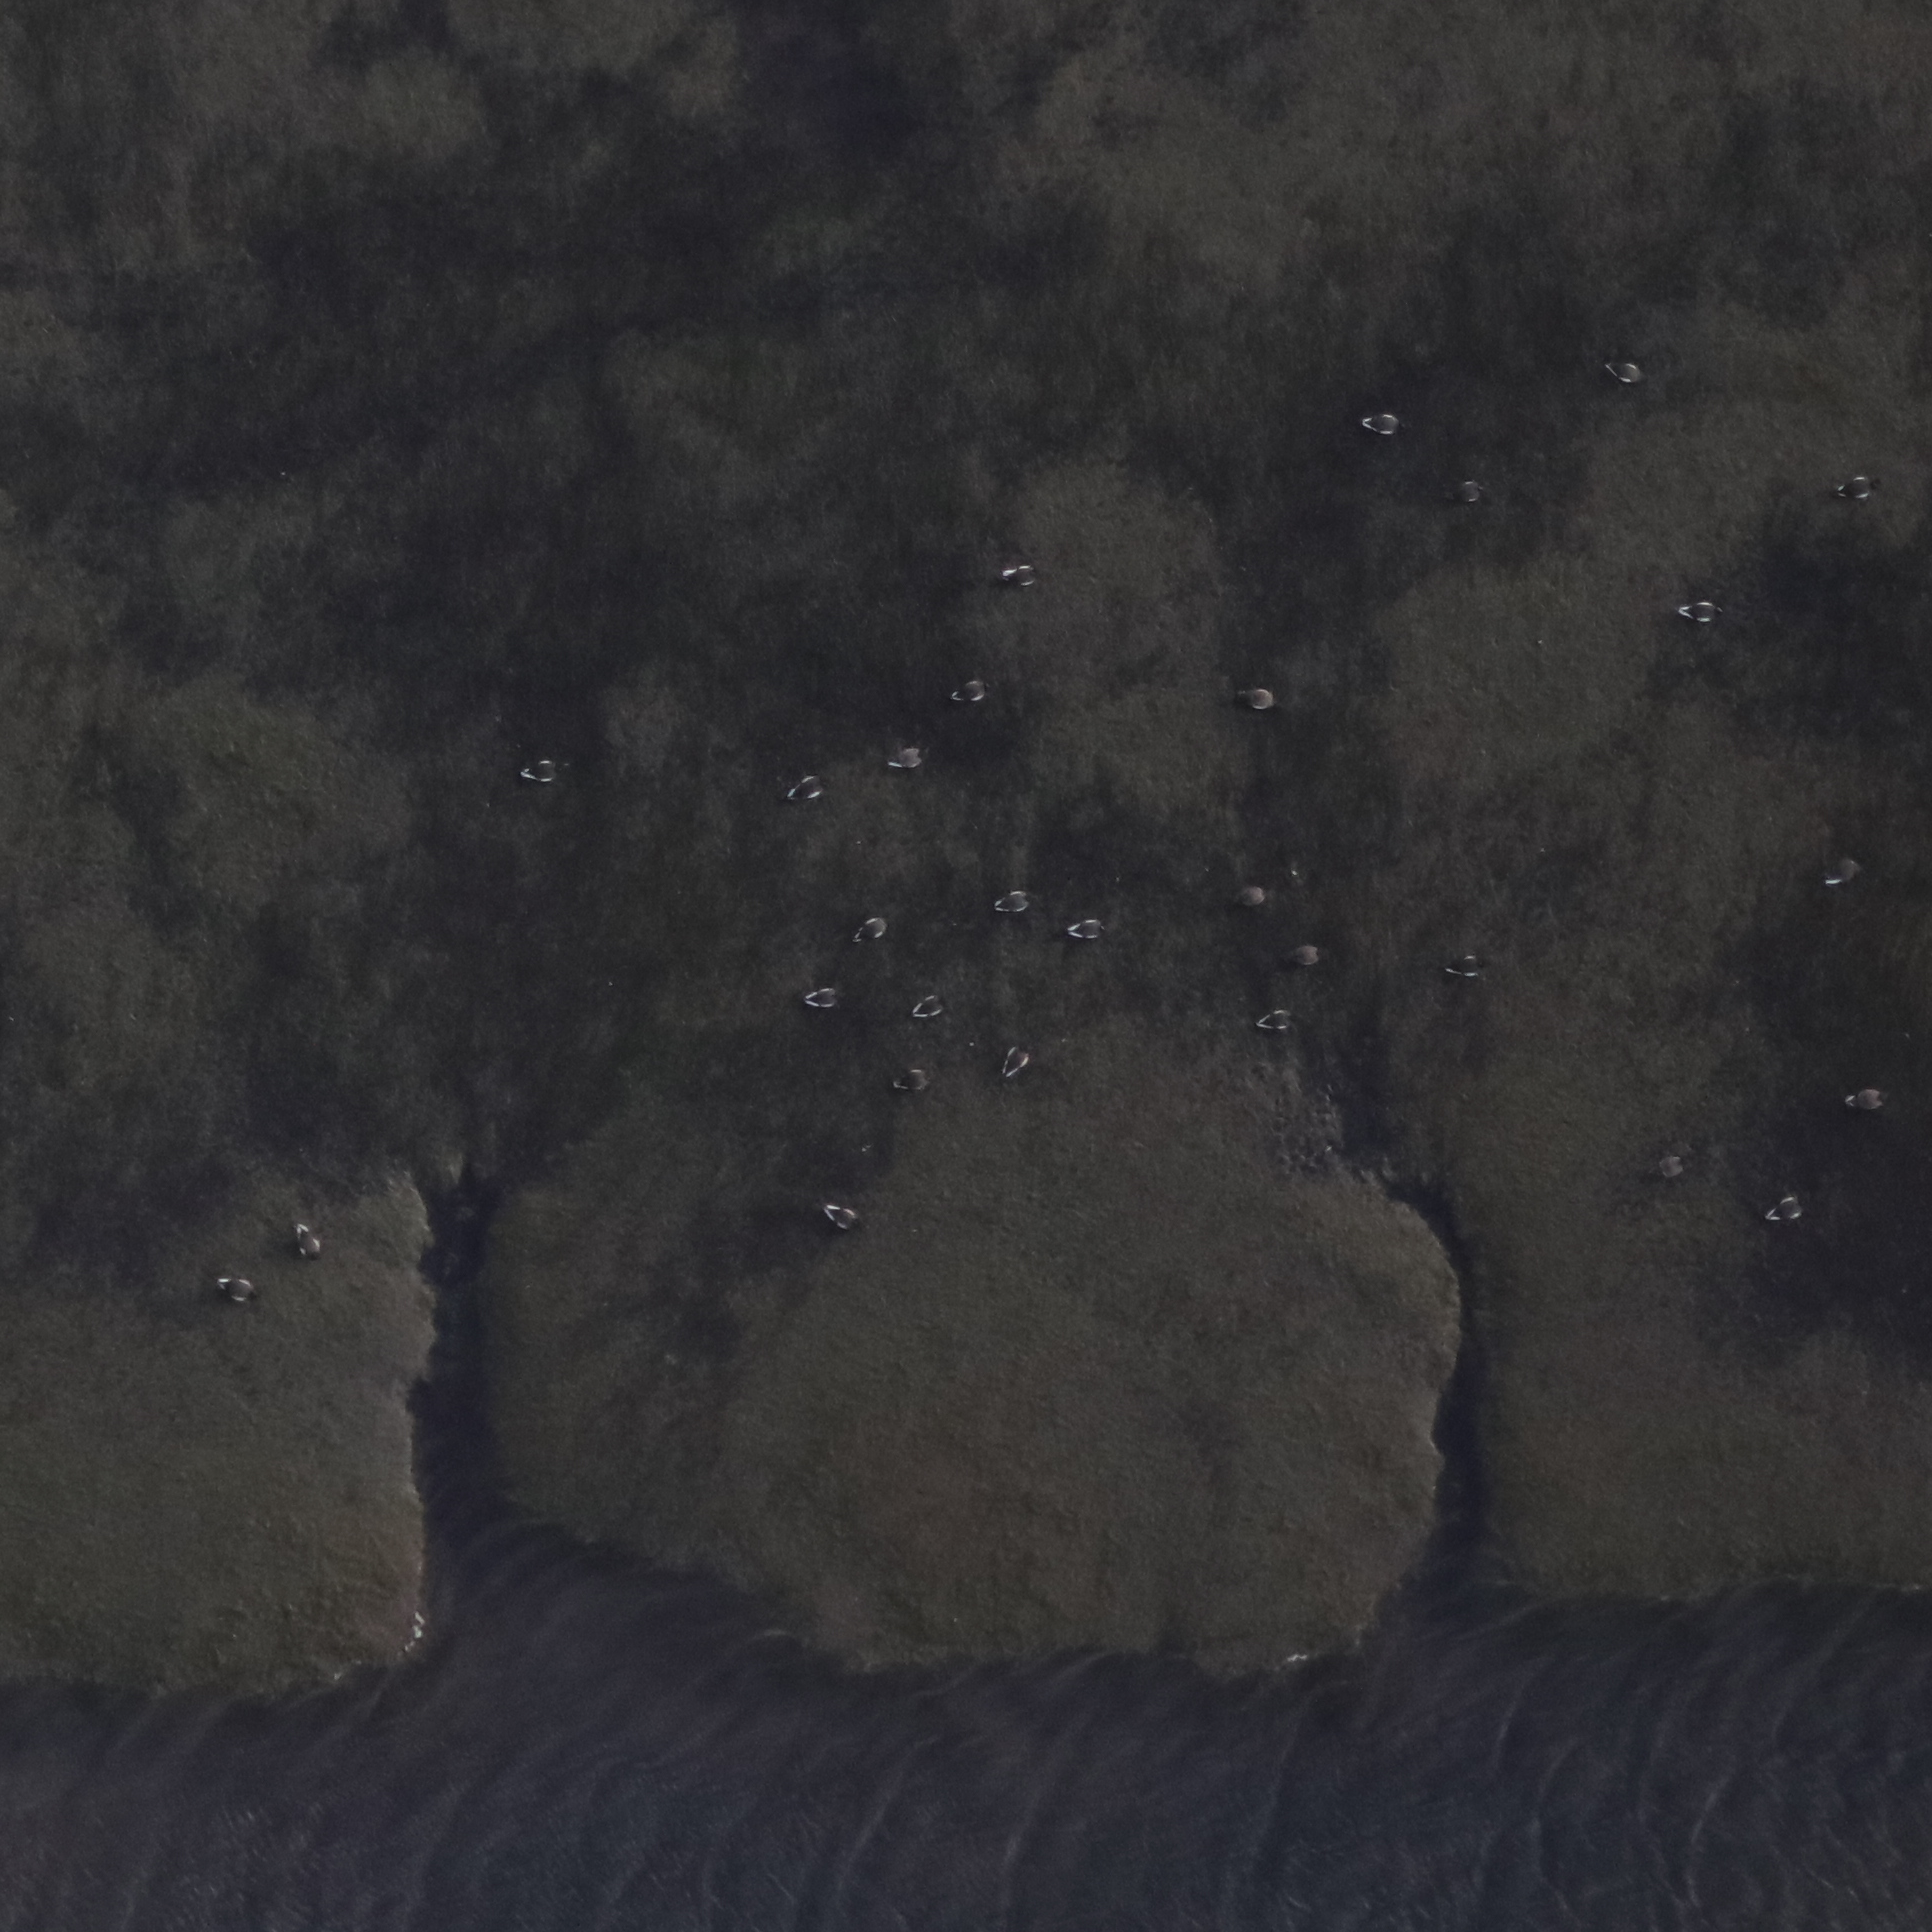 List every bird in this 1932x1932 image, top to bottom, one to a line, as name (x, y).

brant (1626, 371)
brant (1384, 423)
brant (1858, 488)
brant (1466, 493)
brant (1021, 574)
brant (1701, 612)
brant (972, 690)
brant (1260, 699)
brant (907, 758)
brant (542, 770)
brant (808, 788)
brant (1842, 872)
brant (1252, 899)
brant (1015, 902)
brant (871, 929)
brant (1089, 929)
brant (1306, 956)
brant (1472, 966)
brant (826, 998)
brant (931, 1005)
brant (1276, 1020)
brant (1017, 1059)
brant (916, 1080)
brant (1867, 1100)
brant (1672, 1167)
brant (1787, 1208)
brant (842, 1216)
brant (308, 1241)
brant (237, 1288)